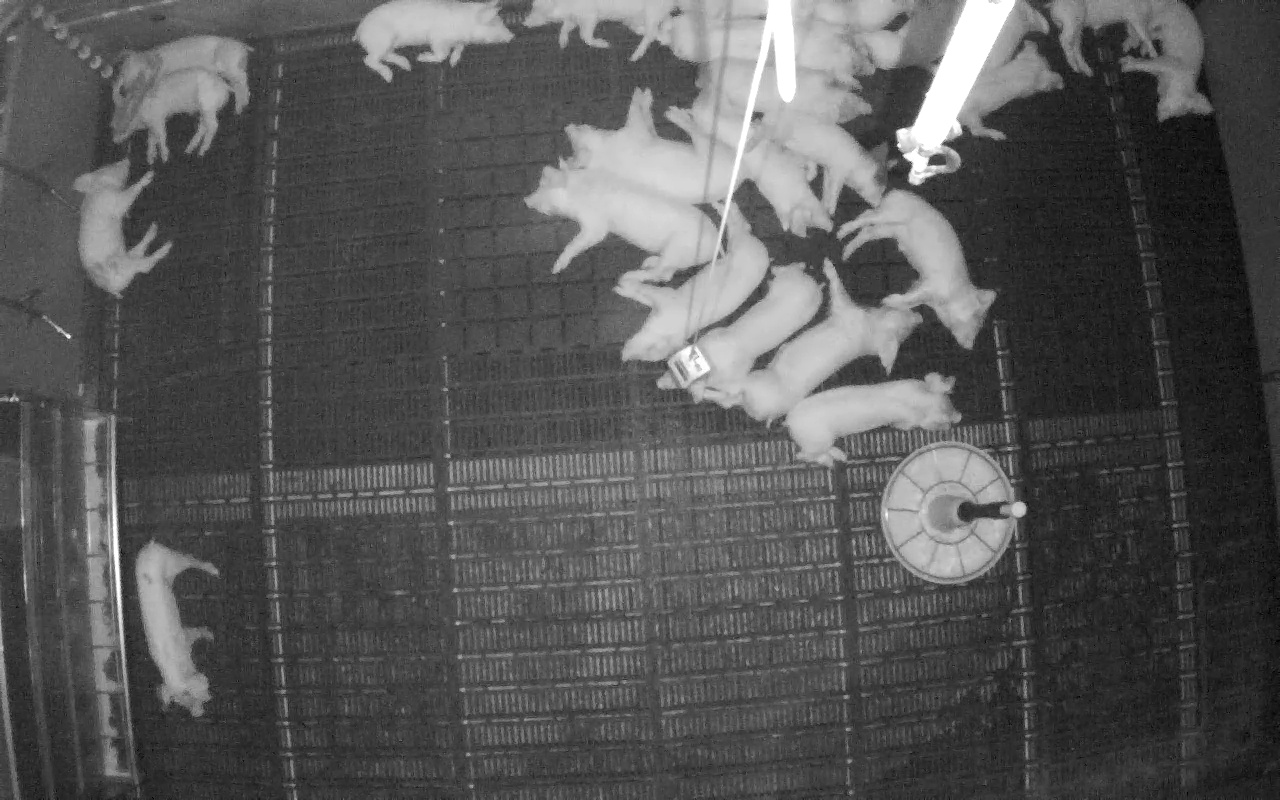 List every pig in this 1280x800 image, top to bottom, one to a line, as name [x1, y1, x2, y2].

pig [348, 0, 515, 84]
pig [680, 0, 769, 20]
pig [815, 0, 916, 33]
pig [1117, 0, 1215, 126]
pig [522, 2, 676, 61]
pig [849, 2, 966, 71]
pig [979, 2, 1052, 76]
pig [1041, 2, 1174, 78]
pig [622, 13, 877, 92]
pig [109, 35, 255, 135]
pig [956, 41, 1066, 140]
pig [693, 59, 873, 126]
pig [111, 66, 236, 165]
pig [686, 83, 834, 238]
pig [563, 84, 748, 204]
pig [742, 109, 899, 219]
pig [522, 156, 727, 283]
pig [73, 157, 172, 302]
pig [834, 186, 996, 352]
pig [615, 199, 774, 363]
pig [703, 257, 923, 427]
pig [656, 264, 828, 406]
pig [781, 369, 965, 466]
pig [134, 538, 223, 720]